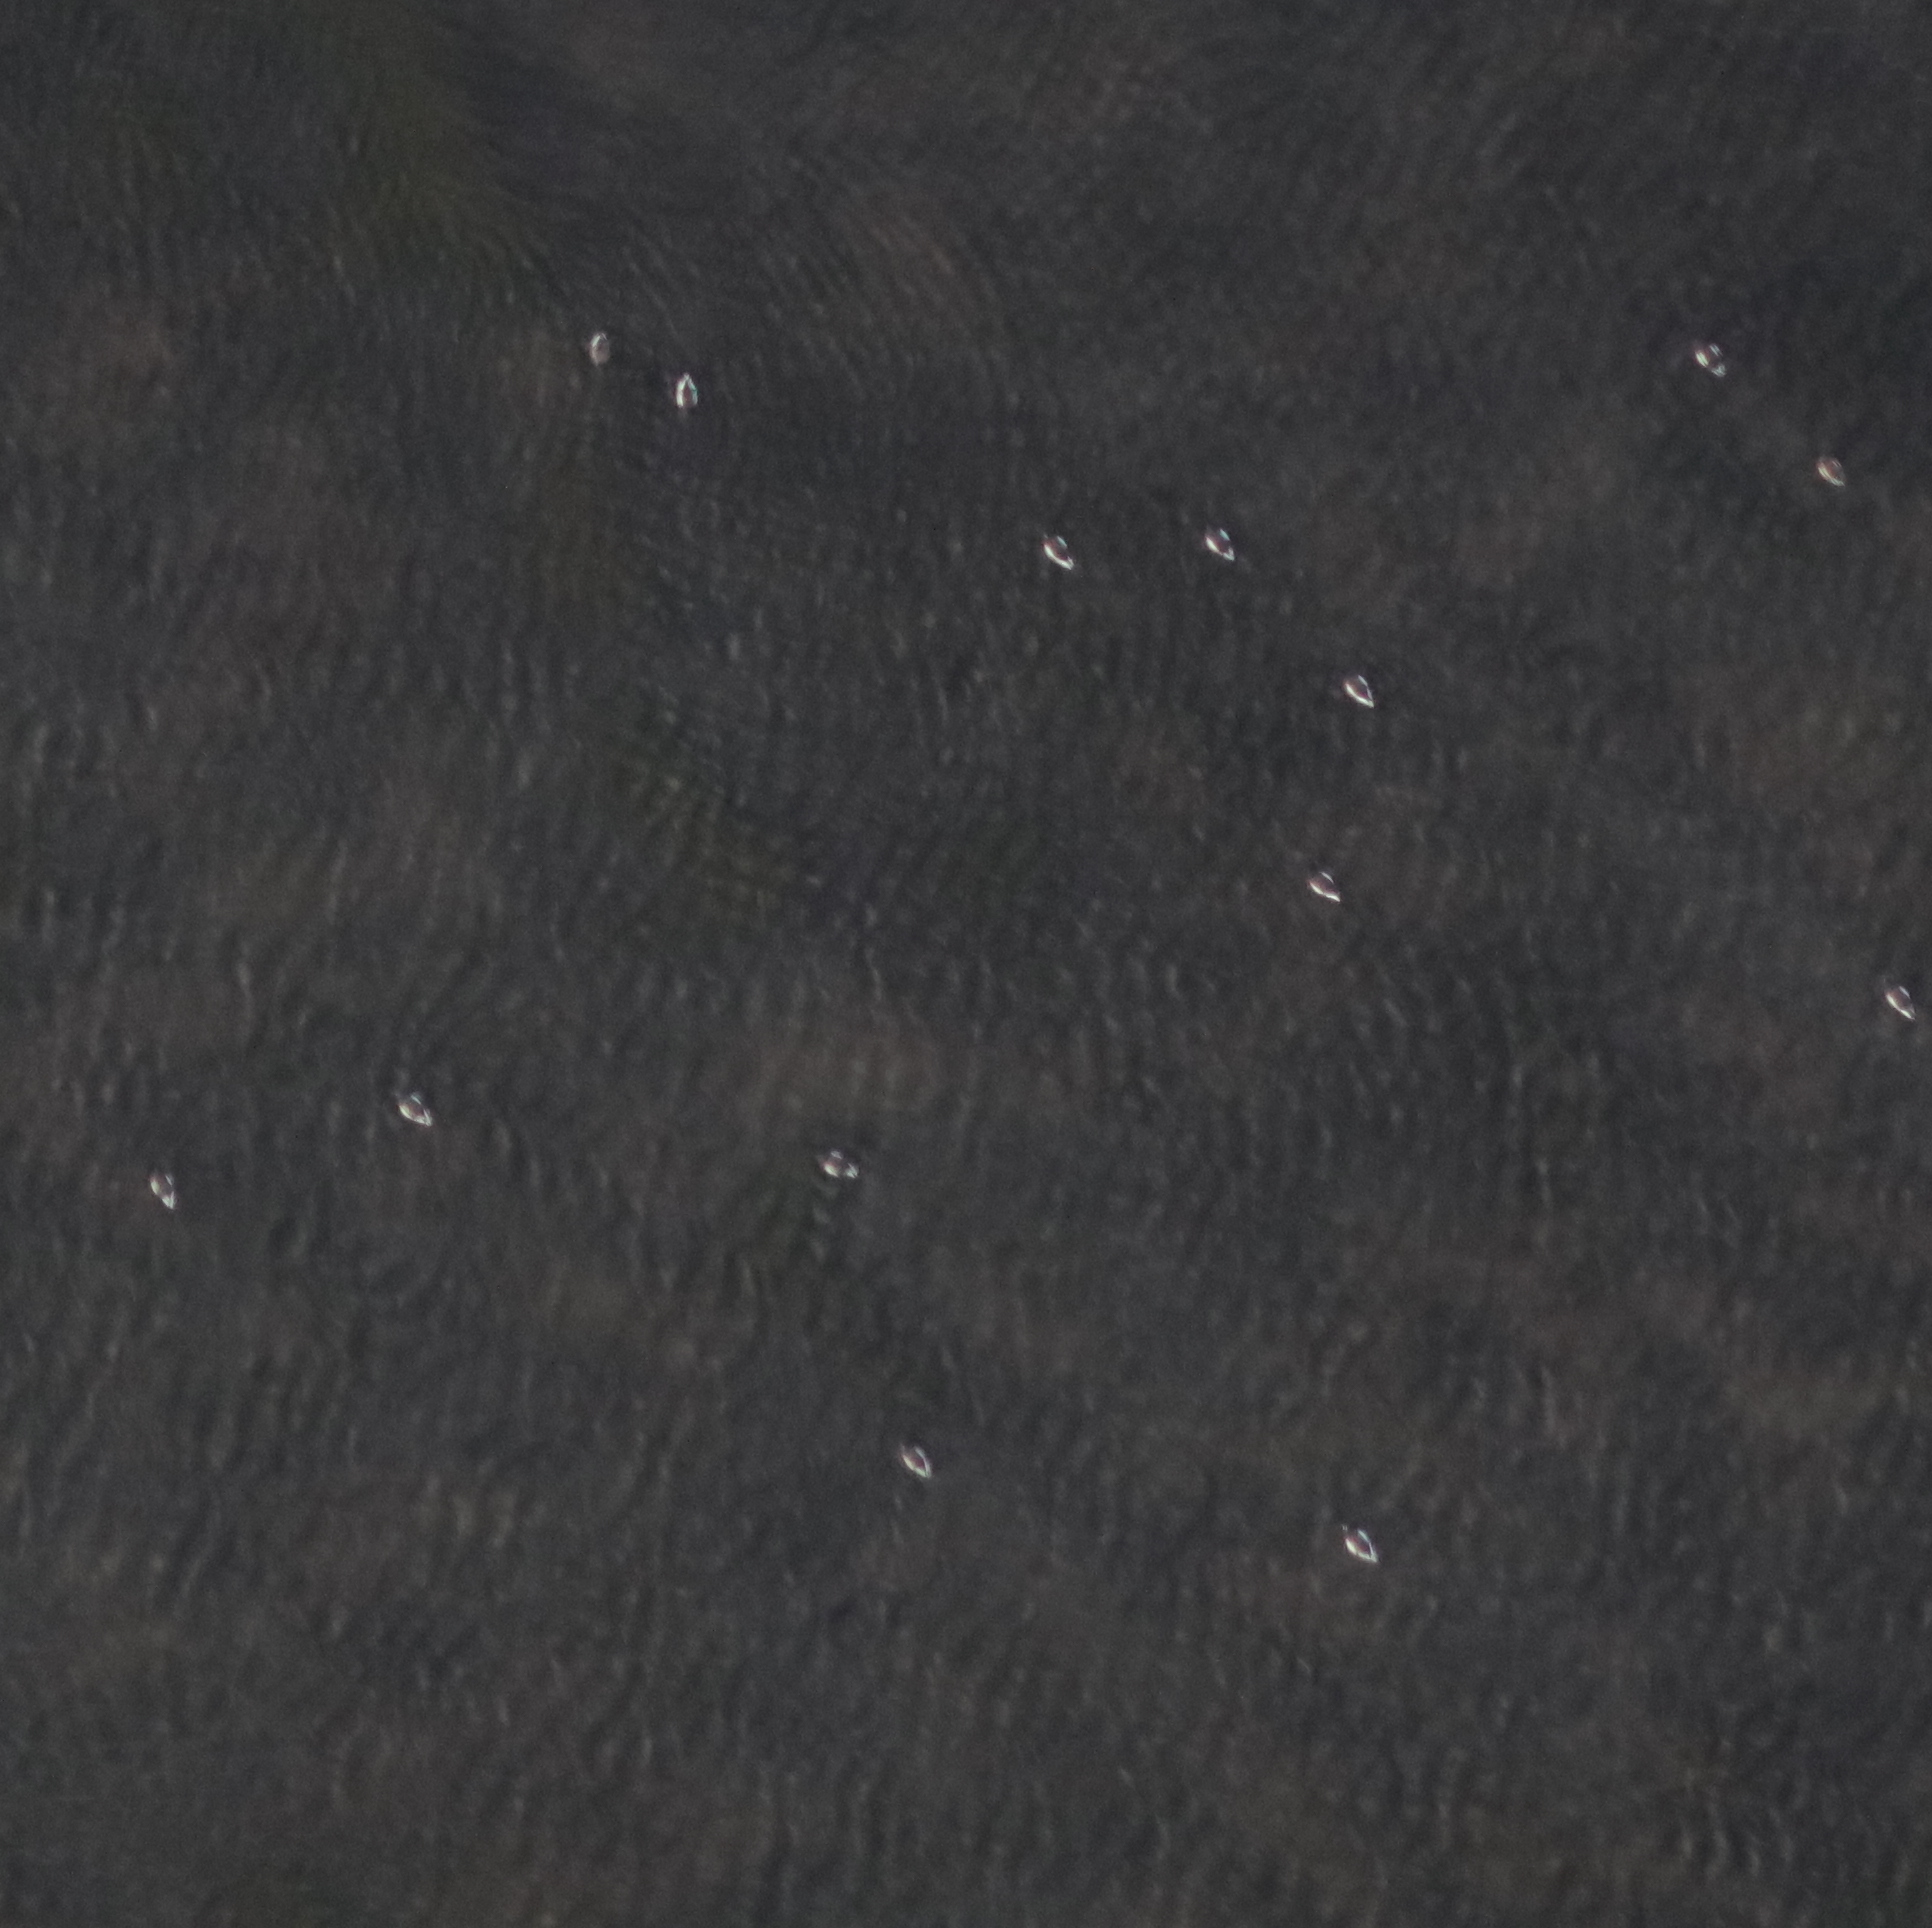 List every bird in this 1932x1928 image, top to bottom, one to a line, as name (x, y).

brant (603, 351)
brant (1709, 357)
brant (686, 396)
brant (1832, 470)
brant (1220, 543)
brant (1057, 550)
brant (1357, 686)
brant (1323, 883)
brant (1899, 999)
brant (413, 1108)
brant (835, 1167)
brant (164, 1185)
brant (915, 1459)
brant (1358, 1545)